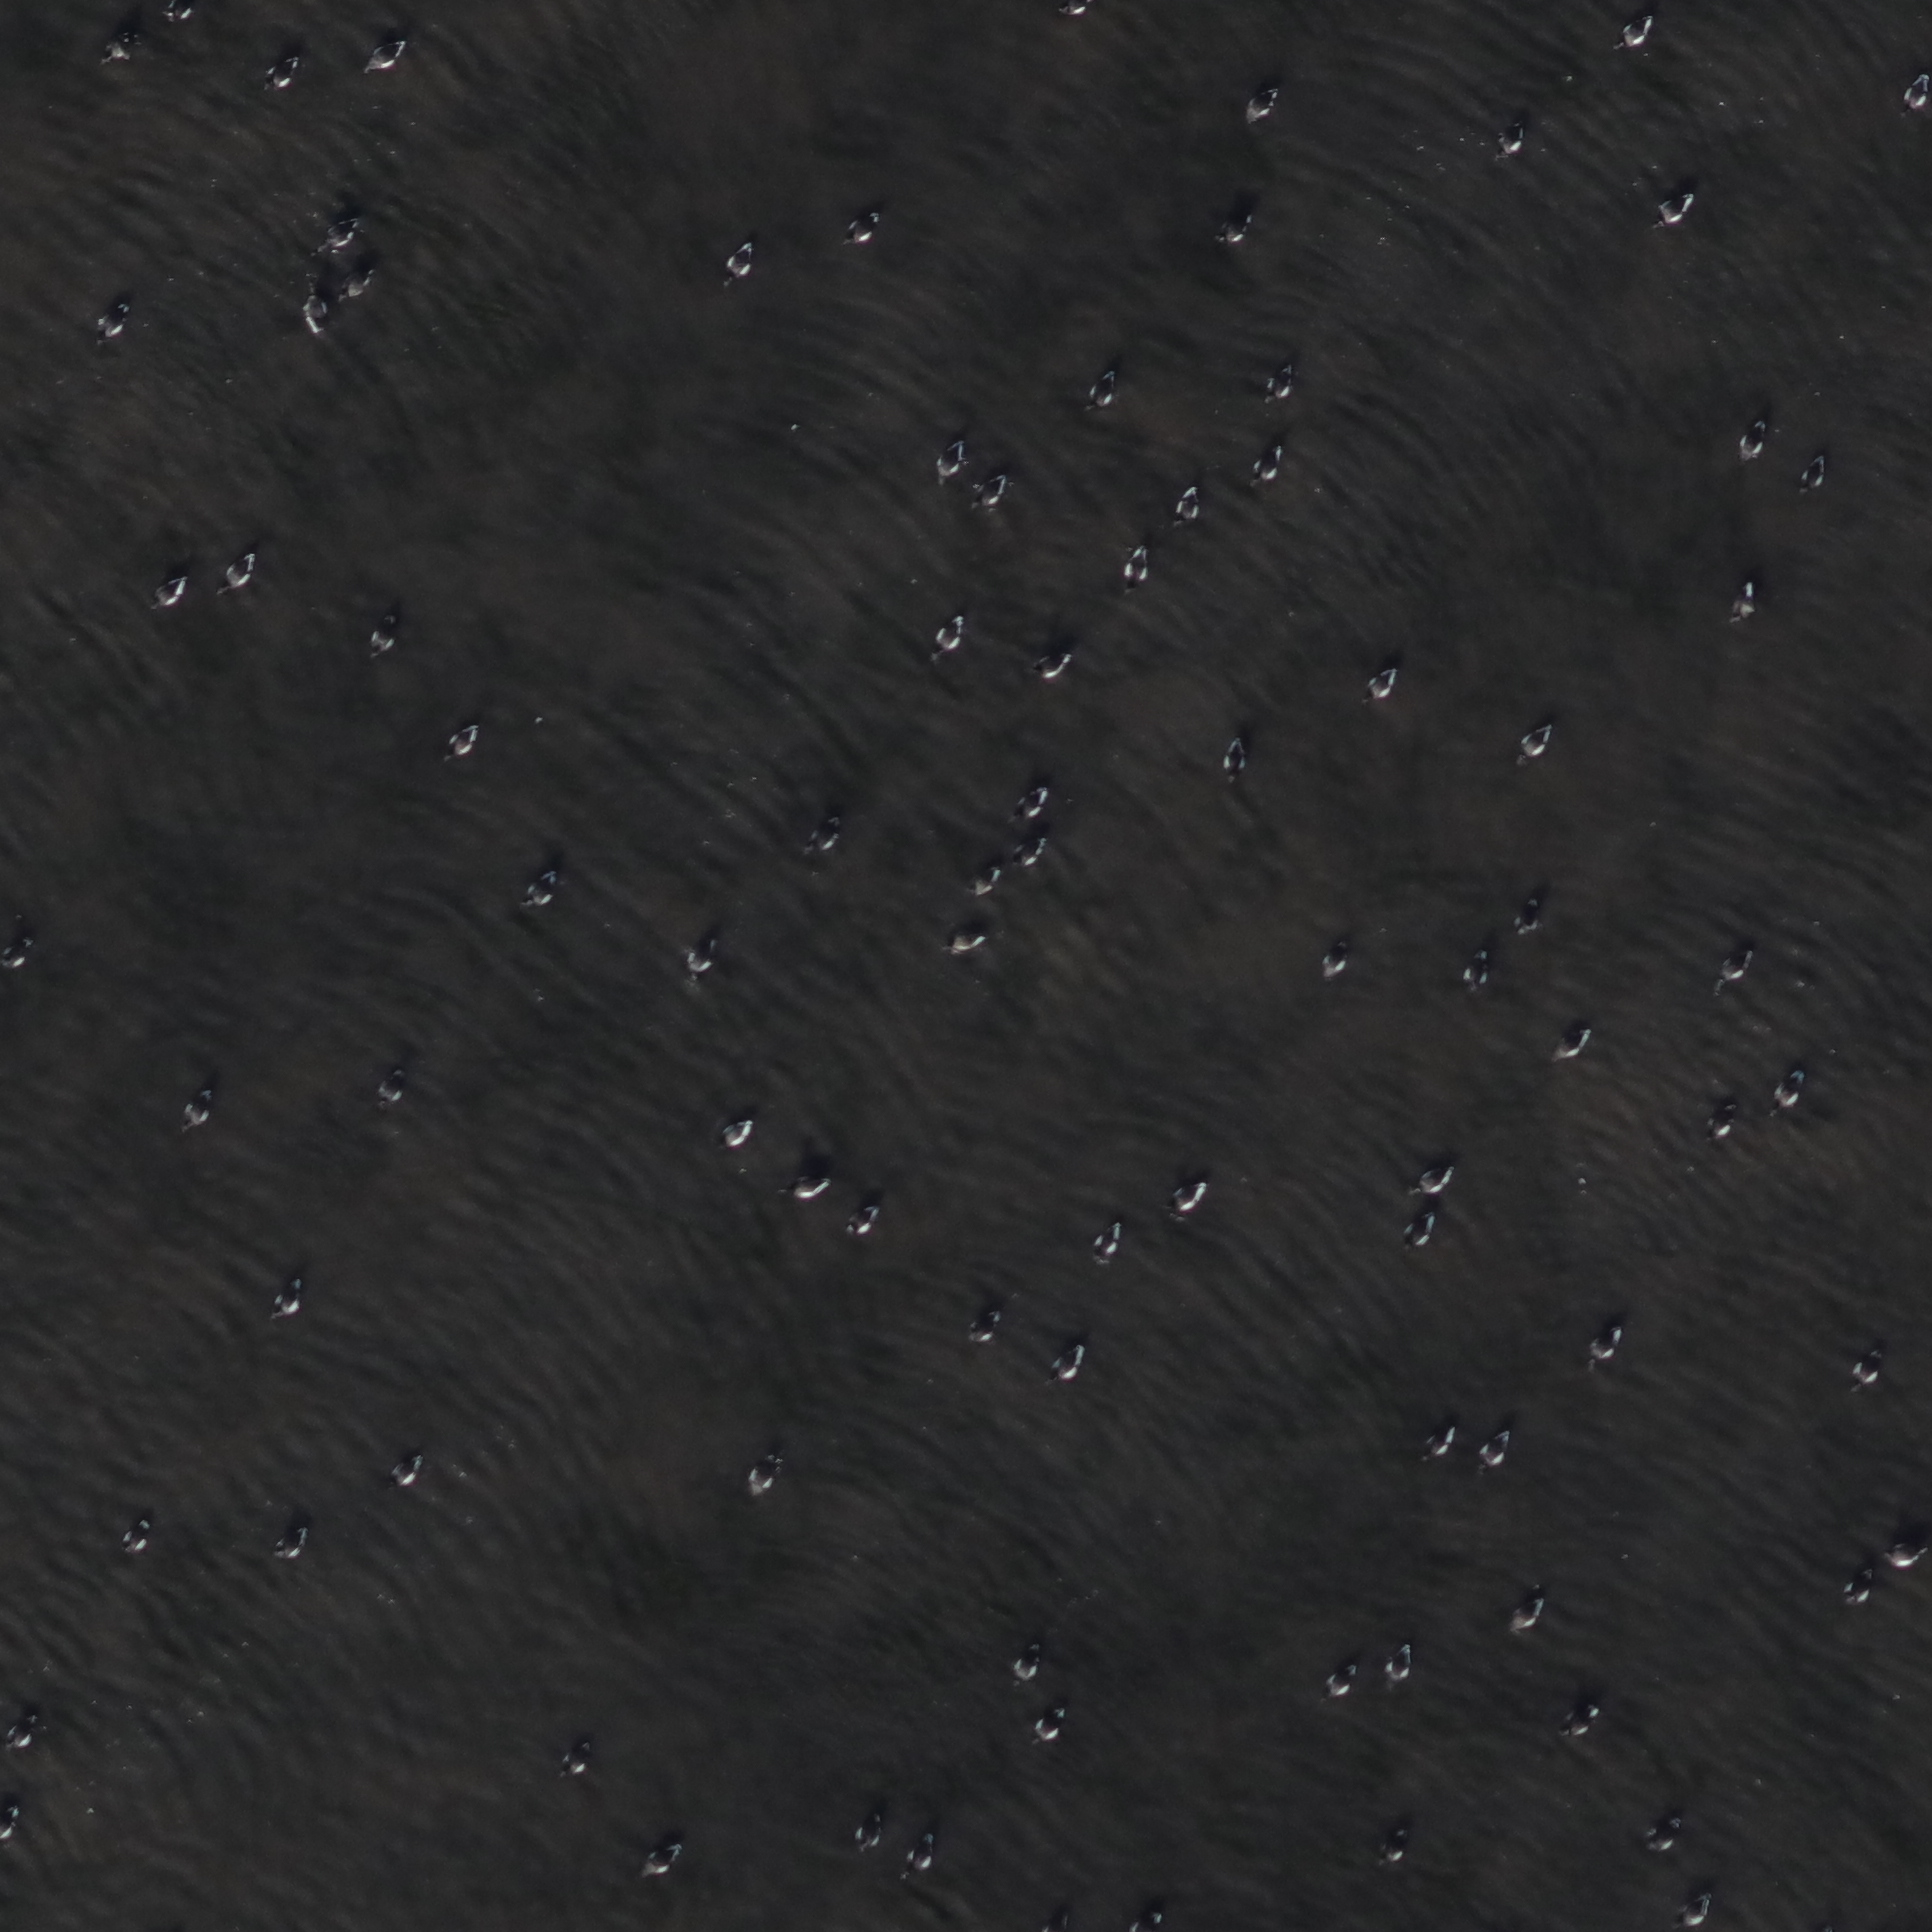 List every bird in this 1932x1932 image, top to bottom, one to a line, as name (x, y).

brant (1634, 39)
brant (116, 52)
brant (382, 52)
brant (289, 72)
brant (1916, 93)
brant (1259, 104)
brant (1505, 132)
brant (1674, 207)
brant (862, 227)
brant (336, 229)
brant (1231, 230)
brant (740, 260)
brant (352, 284)
brant (315, 311)
brant (111, 323)
brant (1278, 385)
brant (1101, 394)
brant (1753, 441)
brant (950, 459)
brant (1269, 465)
brant (1814, 472)
brant (989, 493)
brant (1188, 506)
brant (1137, 566)
brant (237, 573)
brant (166, 591)
brant (1744, 606)
brant (383, 635)
brant (948, 637)
brant (1049, 664)
brant (1380, 683)
brant (1537, 734)
brant (461, 742)
brant (1235, 767)
brant (1031, 803)
brant (824, 836)
brant (1024, 859)
brant (982, 874)
brant (539, 891)
brant (1530, 916)
brant (961, 943)
brant (15, 951)
brant (1334, 956)
brant (700, 964)
brant (1734, 966)
brant (1479, 970)
brant (1572, 1042)
brant (390, 1088)
brant (1786, 1091)
brant (198, 1107)
brant (1720, 1121)
brant (736, 1133)
brant (1432, 1180)
brant (807, 1186)
brant (1186, 1196)
brant (862, 1218)
brant (1419, 1233)
brant (1106, 1240)
brant (285, 1298)
brant (983, 1325)
brant (1606, 1345)
brant (1066, 1362)
brant (1863, 1371)
brant (1437, 1444)
brant (1494, 1449)
brant (406, 1466)
brant (764, 1476)
brant (134, 1538)
brant (289, 1540)
brant (1903, 1553)
brant (1857, 1591)
brant (1526, 1614)
brant (1400, 1660)
brant (1031, 1661)
brant (1341, 1680)
brant (1577, 1721)
brant (1048, 1725)
brant (18, 1733)
brant (570, 1756)
brant (1, 1824)
brant (868, 1831)
brant (1662, 1835)
brant (1393, 1848)
brant (919, 1853)
brant (659, 1856)
brant (1692, 1911)
brant (1143, 1929)